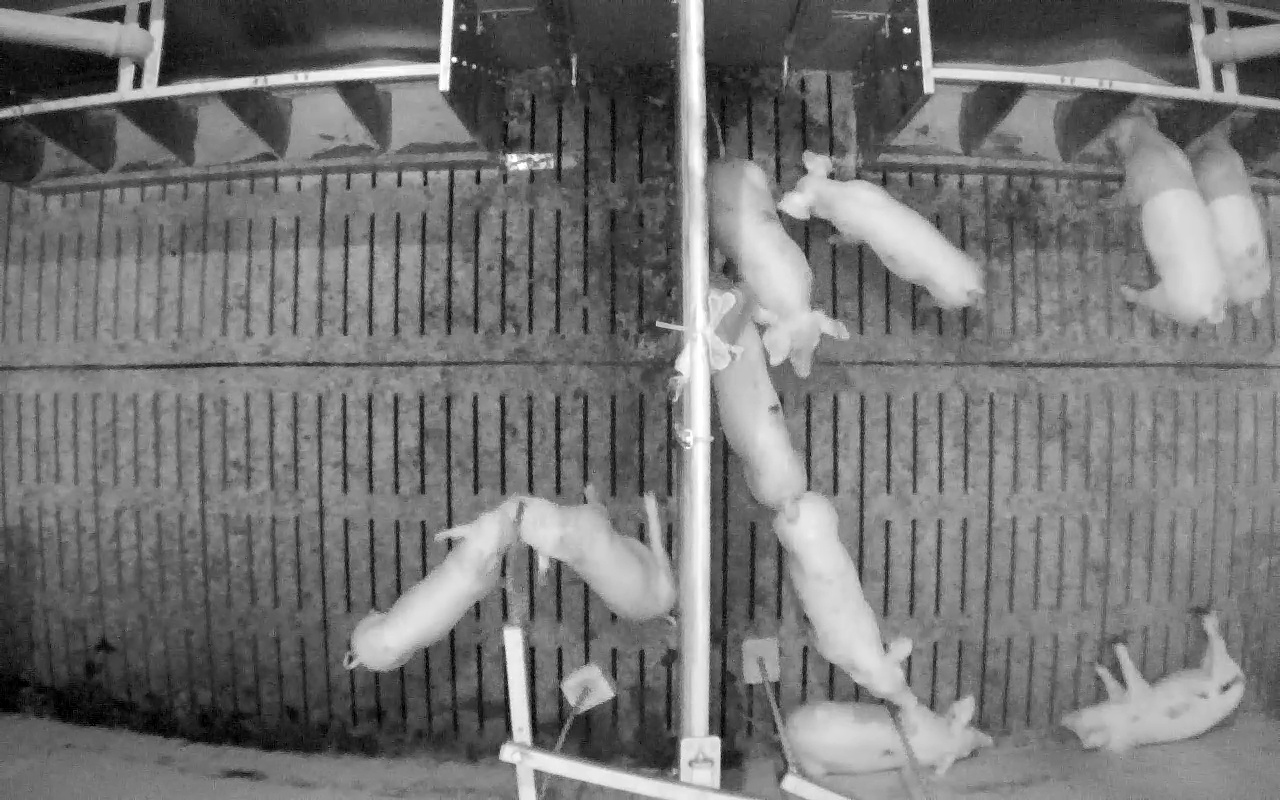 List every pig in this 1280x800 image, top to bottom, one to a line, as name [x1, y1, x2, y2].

pig [1097, 106, 1226, 327]
pig [706, 113, 850, 382]
pig [1182, 117, 1271, 319]
pig [774, 150, 988, 315]
pig [709, 269, 810, 525]
pig [515, 483, 677, 631]
pig [773, 490, 920, 713]
pig [343, 494, 521, 675]
pig [1061, 606, 1248, 758]
pig [773, 696, 992, 784]